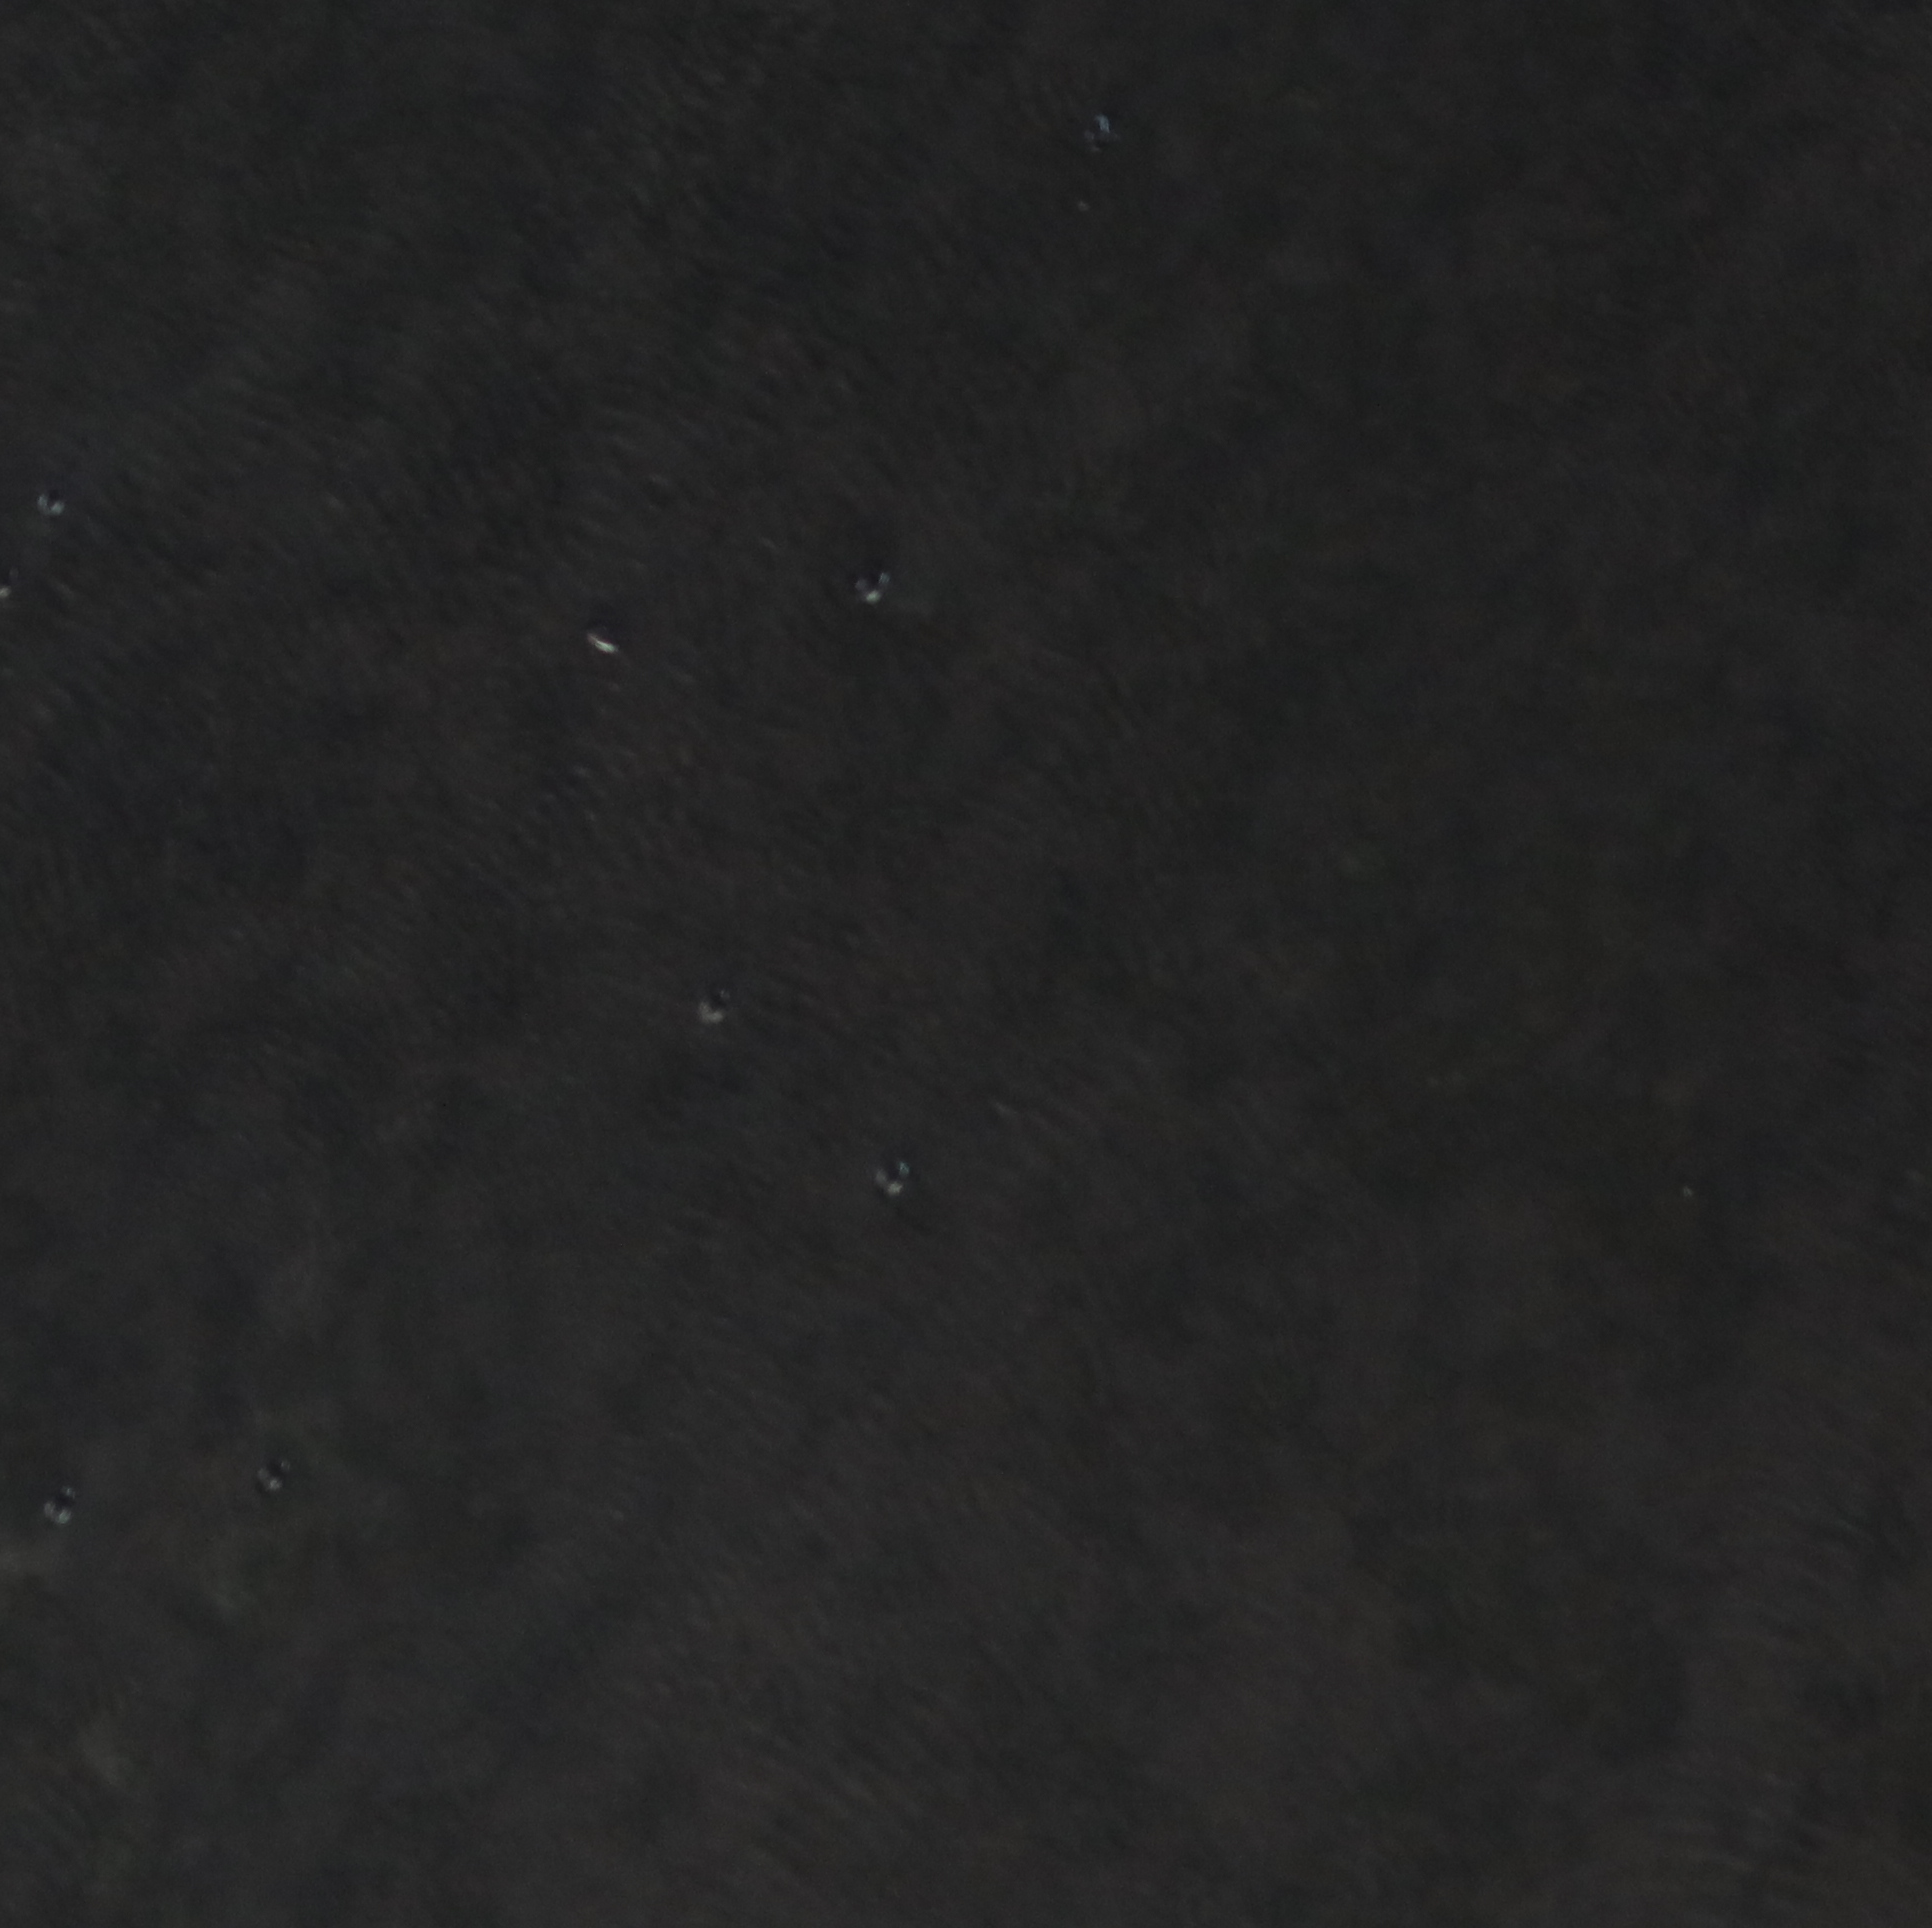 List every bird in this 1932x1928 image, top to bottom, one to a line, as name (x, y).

brant (1100, 138)
brant (51, 504)
brant (3, 592)
brant (871, 592)
brant (602, 635)
brant (714, 1002)
brant (897, 1179)
brant (276, 1481)
brant (61, 1512)